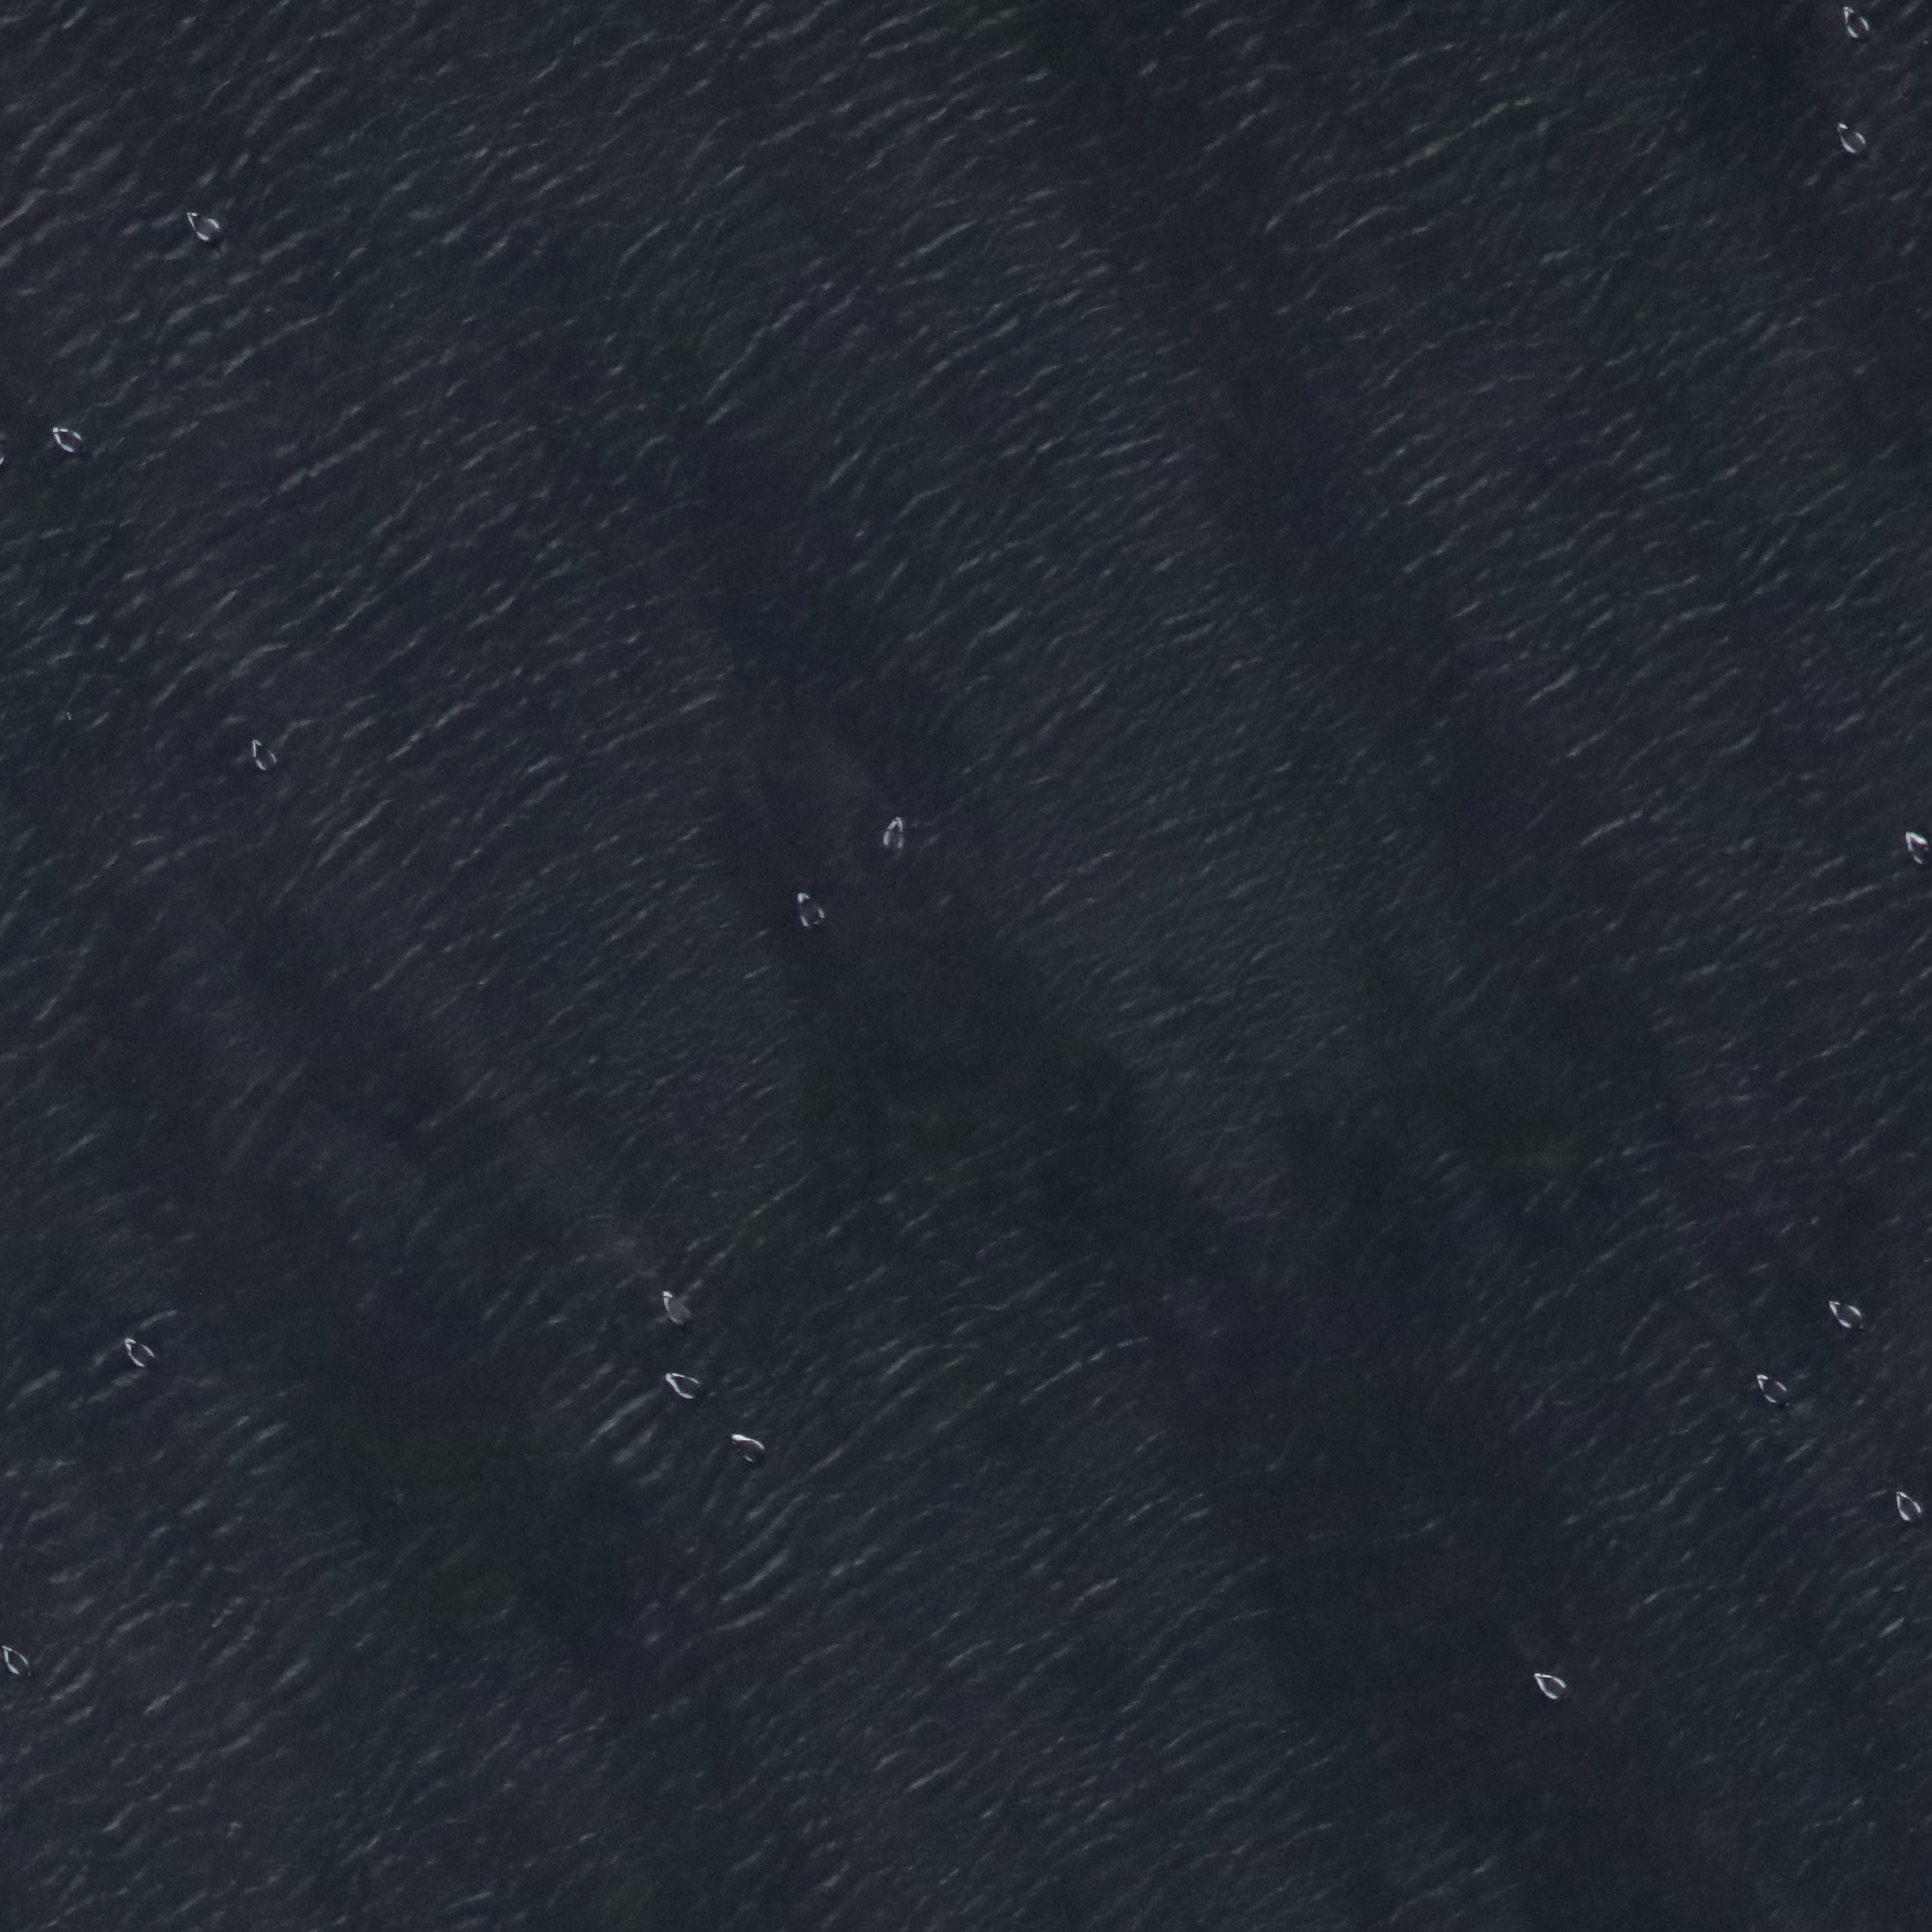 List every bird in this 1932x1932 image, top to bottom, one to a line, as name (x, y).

brant (1857, 25)
brant (1853, 141)
brant (206, 228)
brant (70, 441)
brant (264, 756)
brant (894, 837)
brant (1917, 848)
brant (809, 912)
brant (678, 1310)
brant (1847, 1316)
brant (140, 1354)
brant (687, 1387)
brant (1774, 1393)
brant (748, 1448)
brant (1909, 1508)
brant (17, 1663)
brant (1552, 1688)